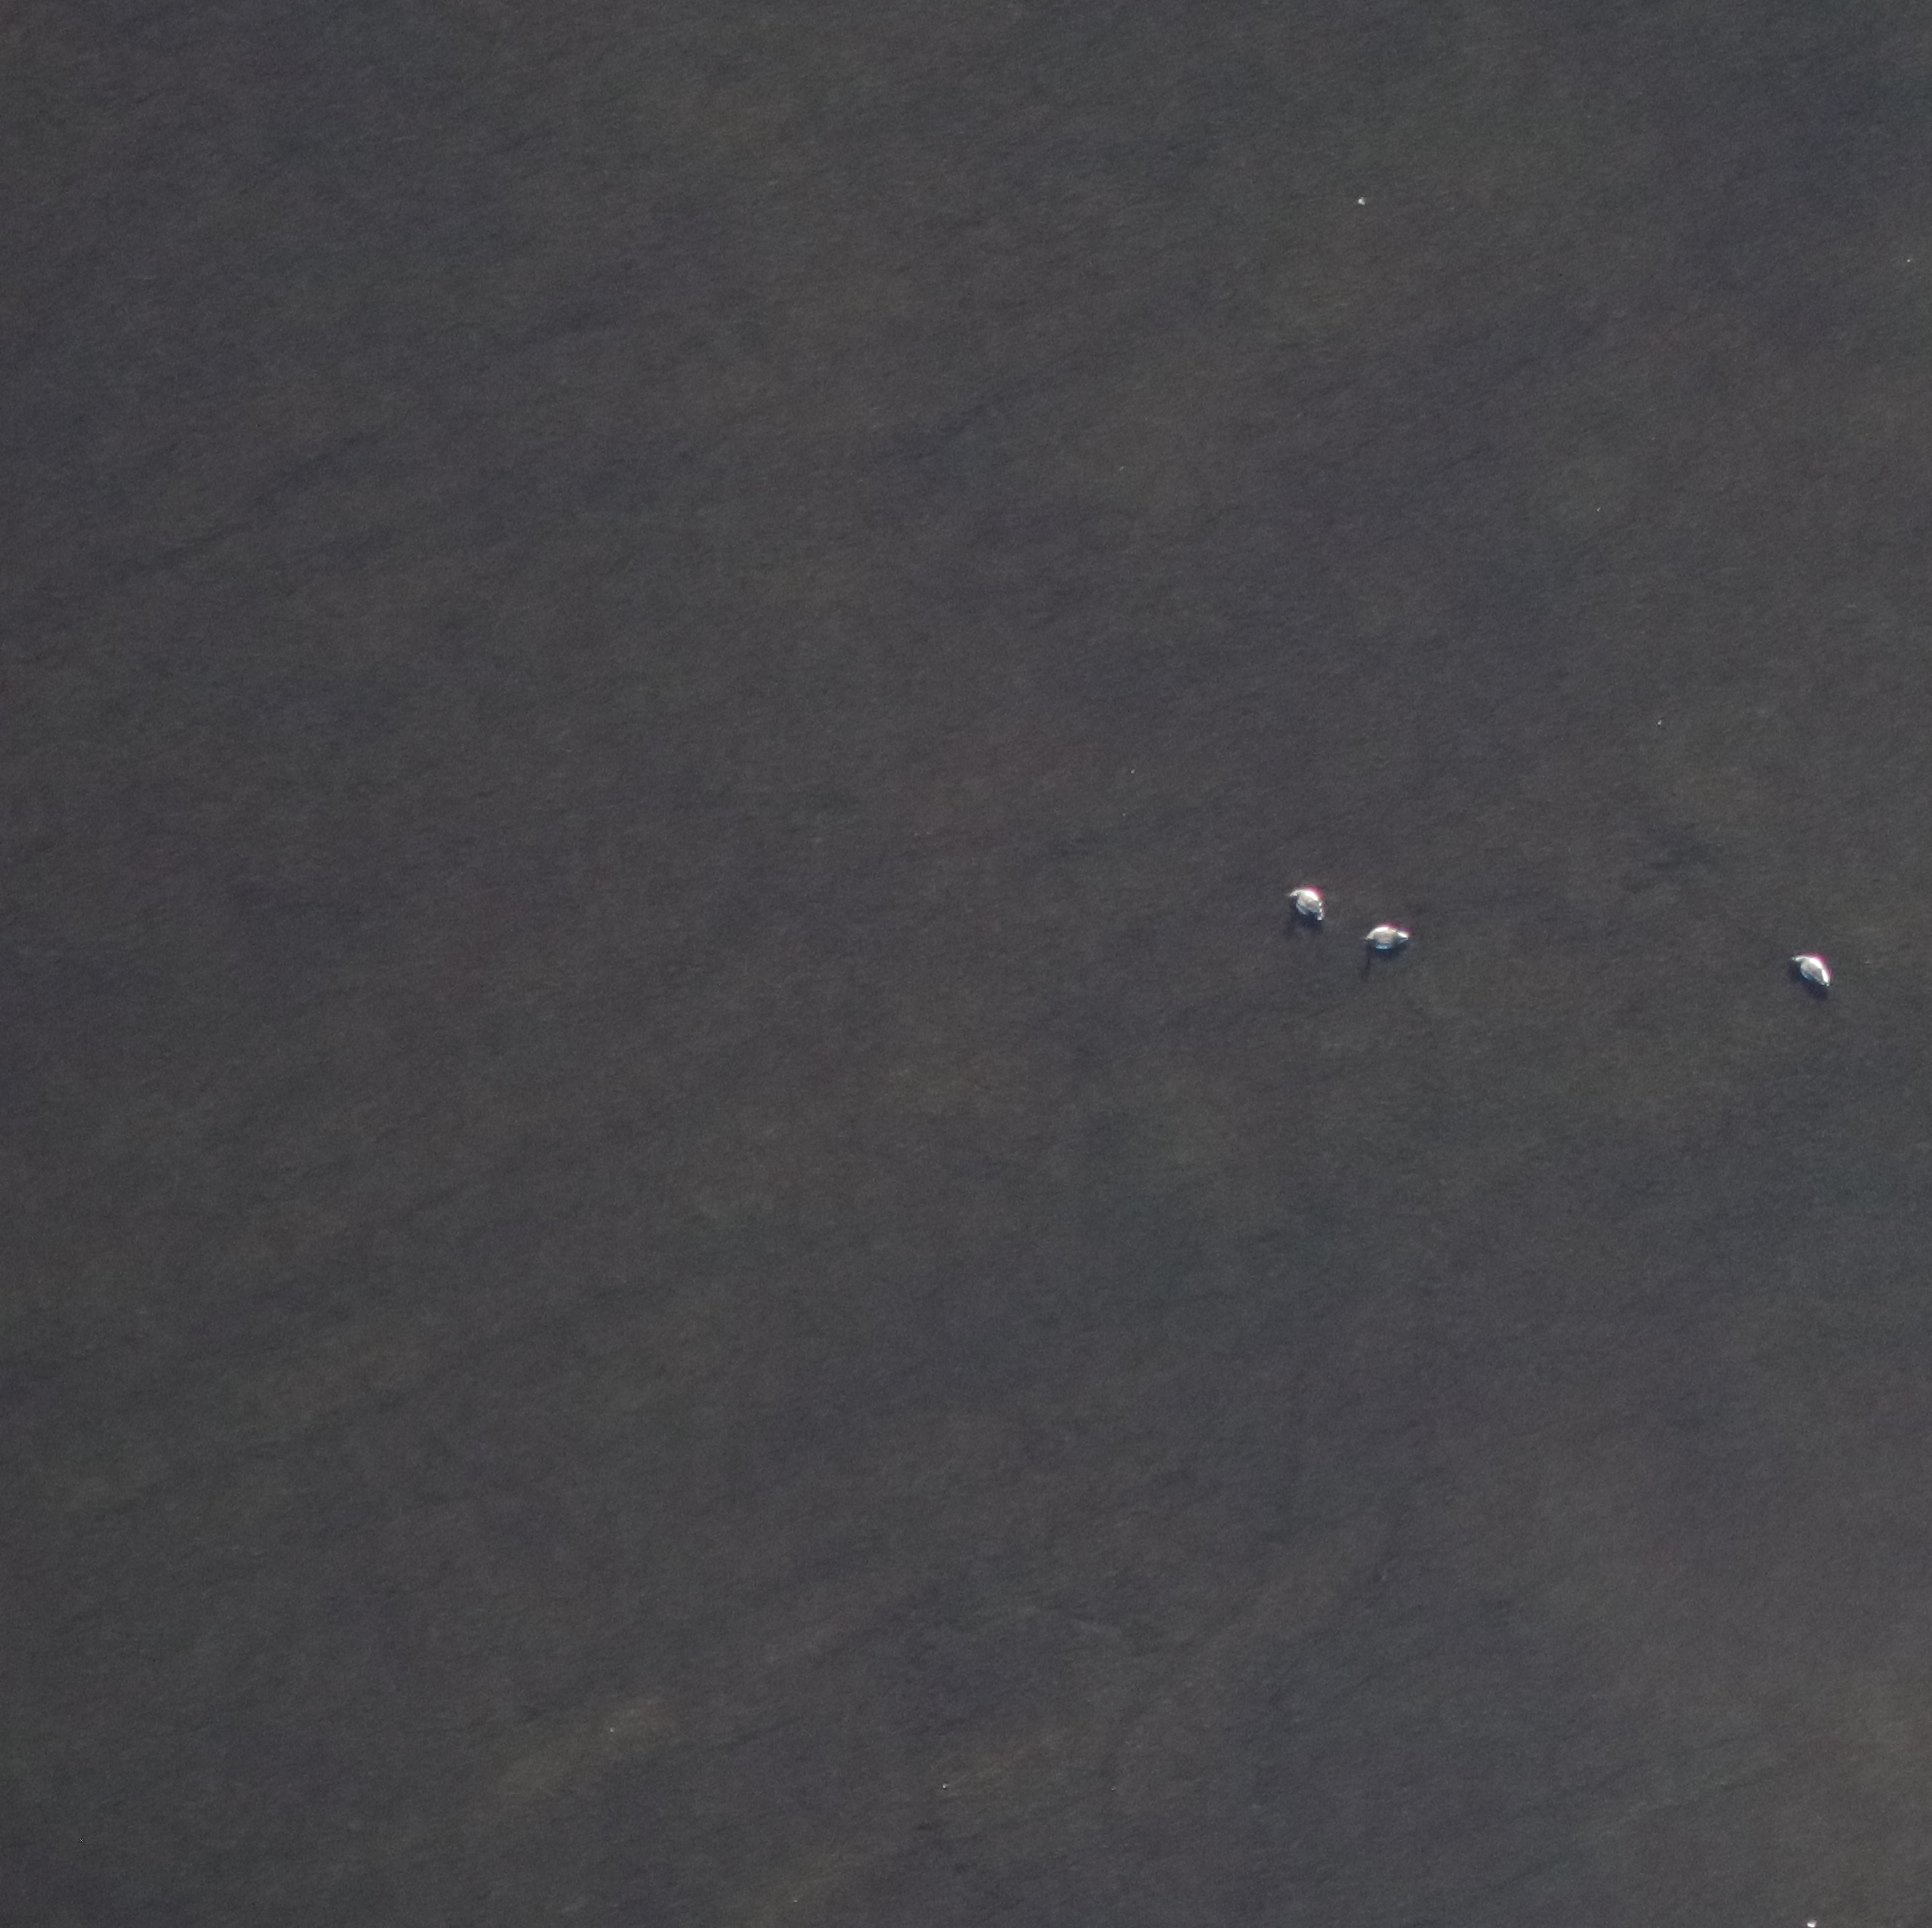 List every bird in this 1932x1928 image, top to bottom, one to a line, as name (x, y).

brant (1309, 904)
brant (1387, 937)
brant (1813, 971)